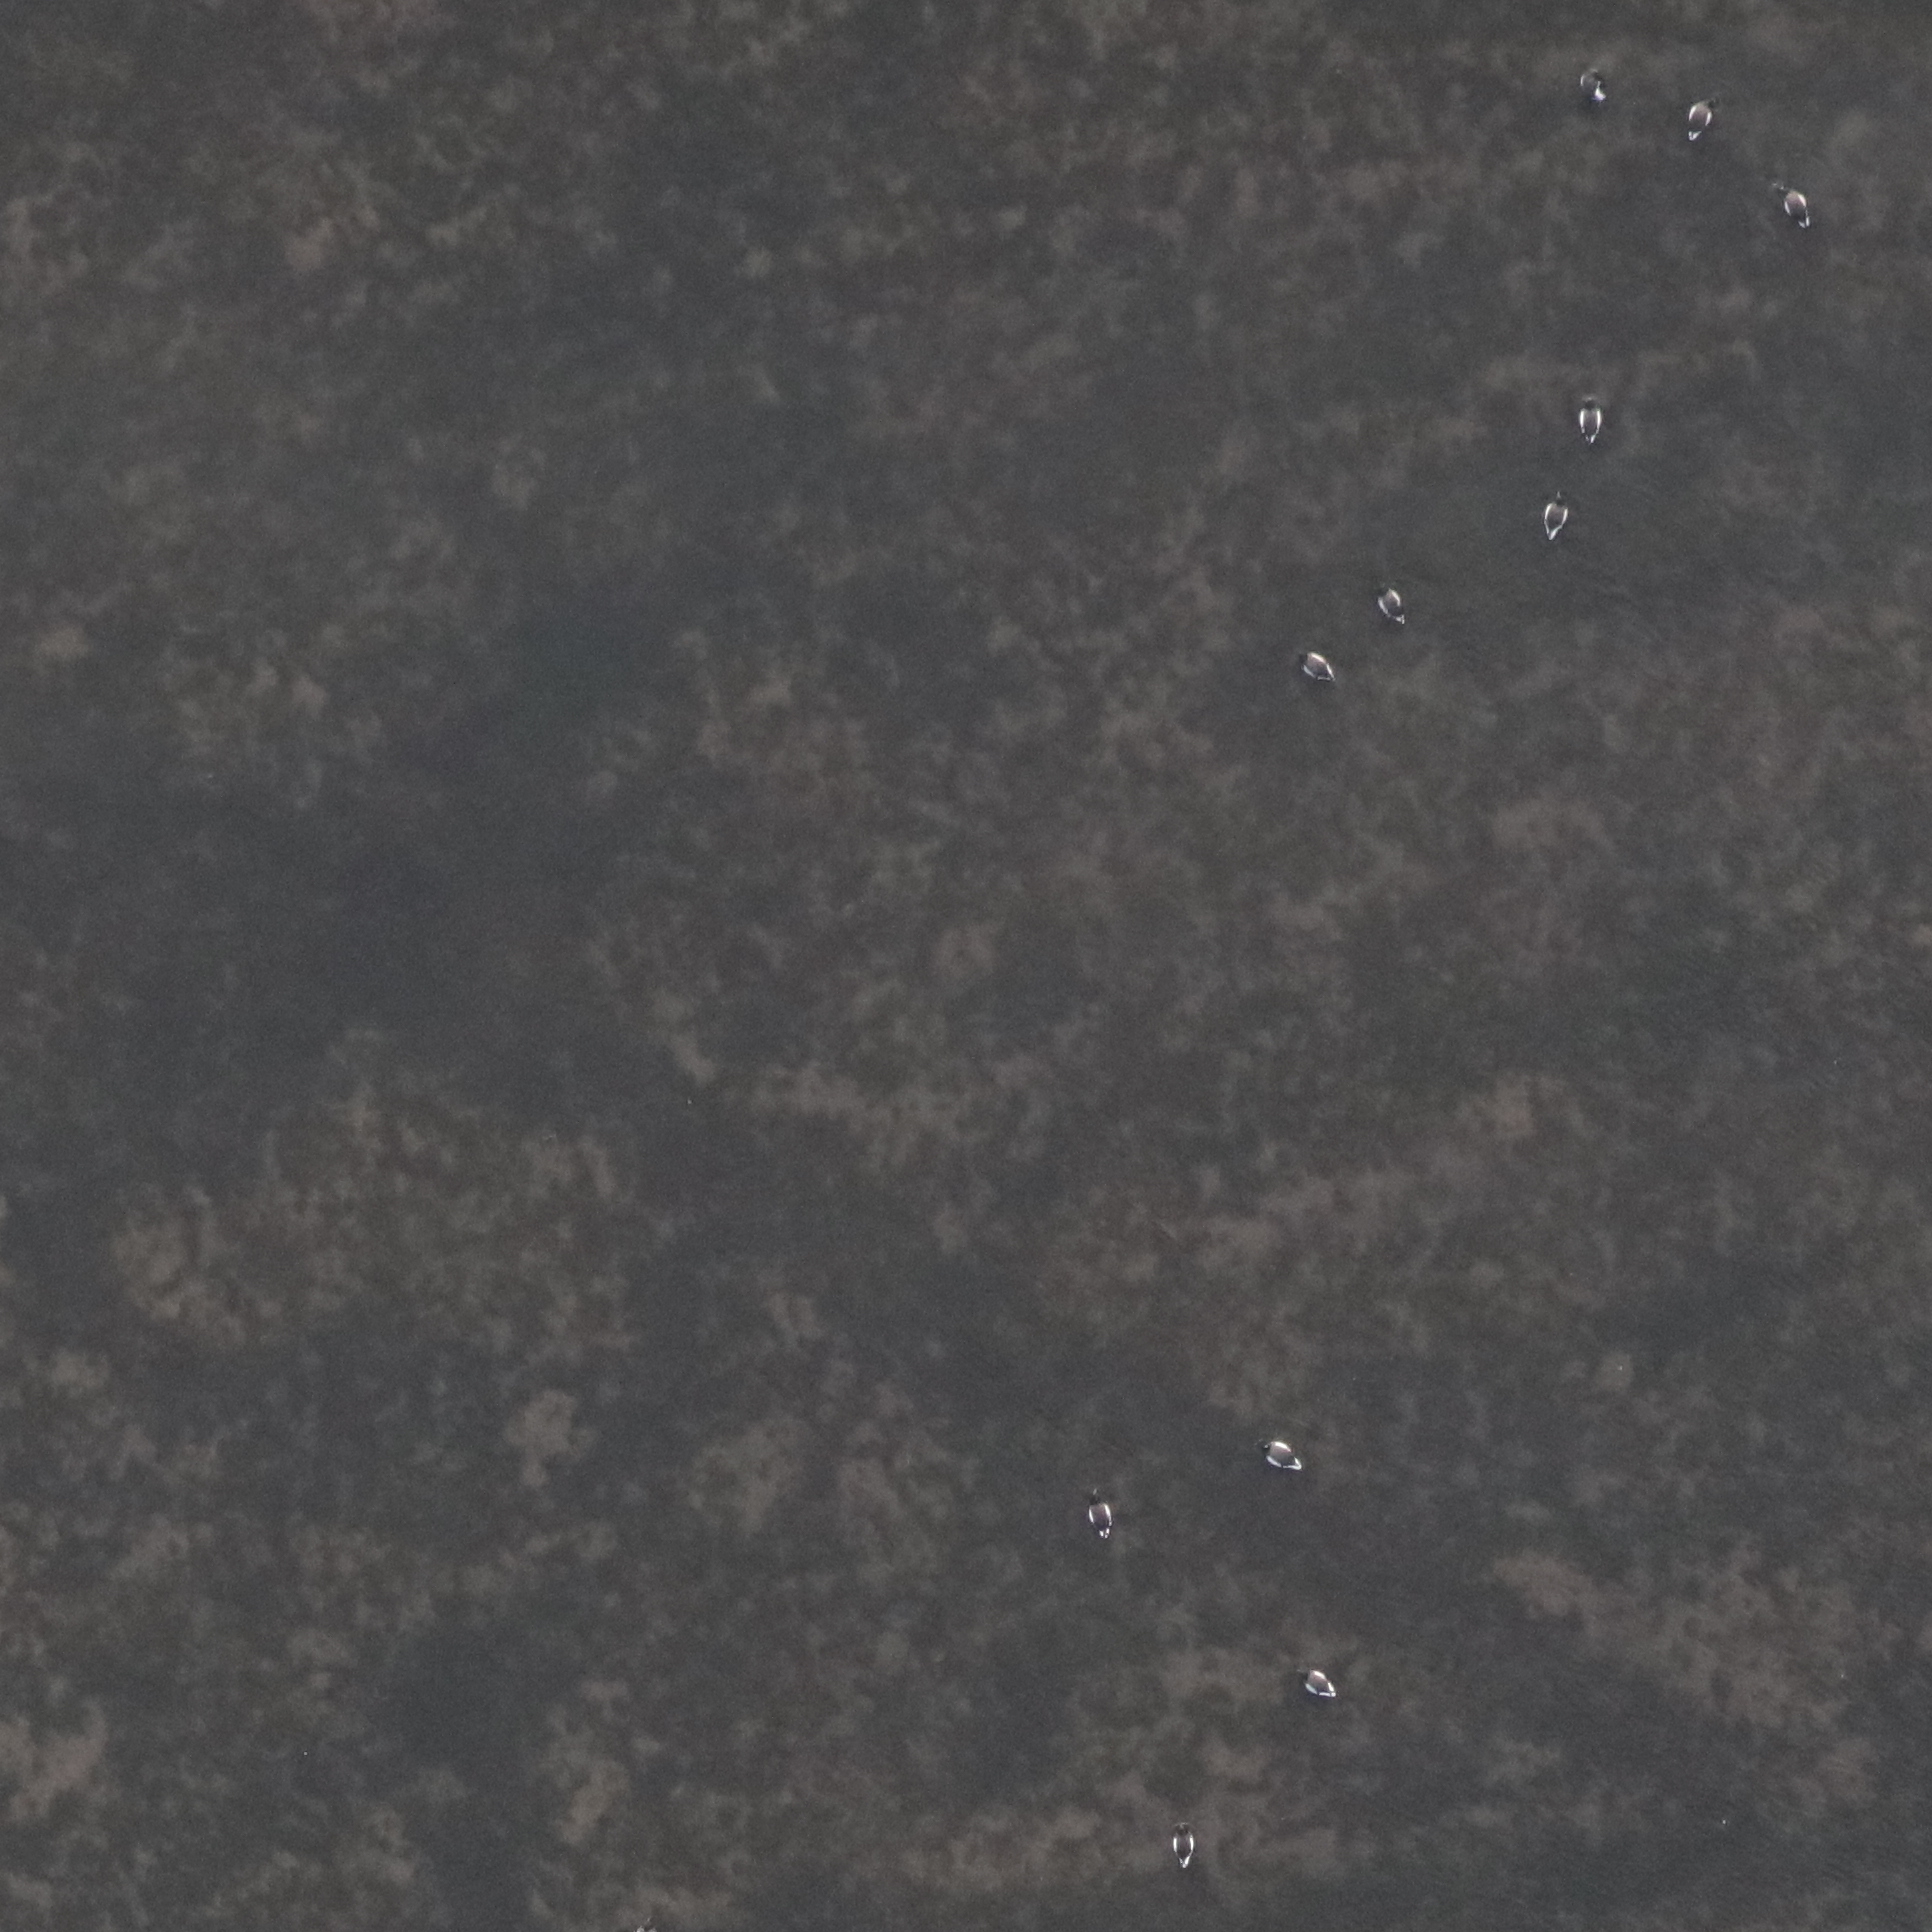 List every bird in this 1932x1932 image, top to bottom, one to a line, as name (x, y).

brant (1591, 88)
brant (1699, 119)
brant (1797, 207)
brant (1591, 421)
brant (1557, 516)
brant (1393, 604)
brant (1315, 665)
brant (1282, 1455)
brant (1101, 1514)
brant (1318, 1682)
brant (1183, 1847)